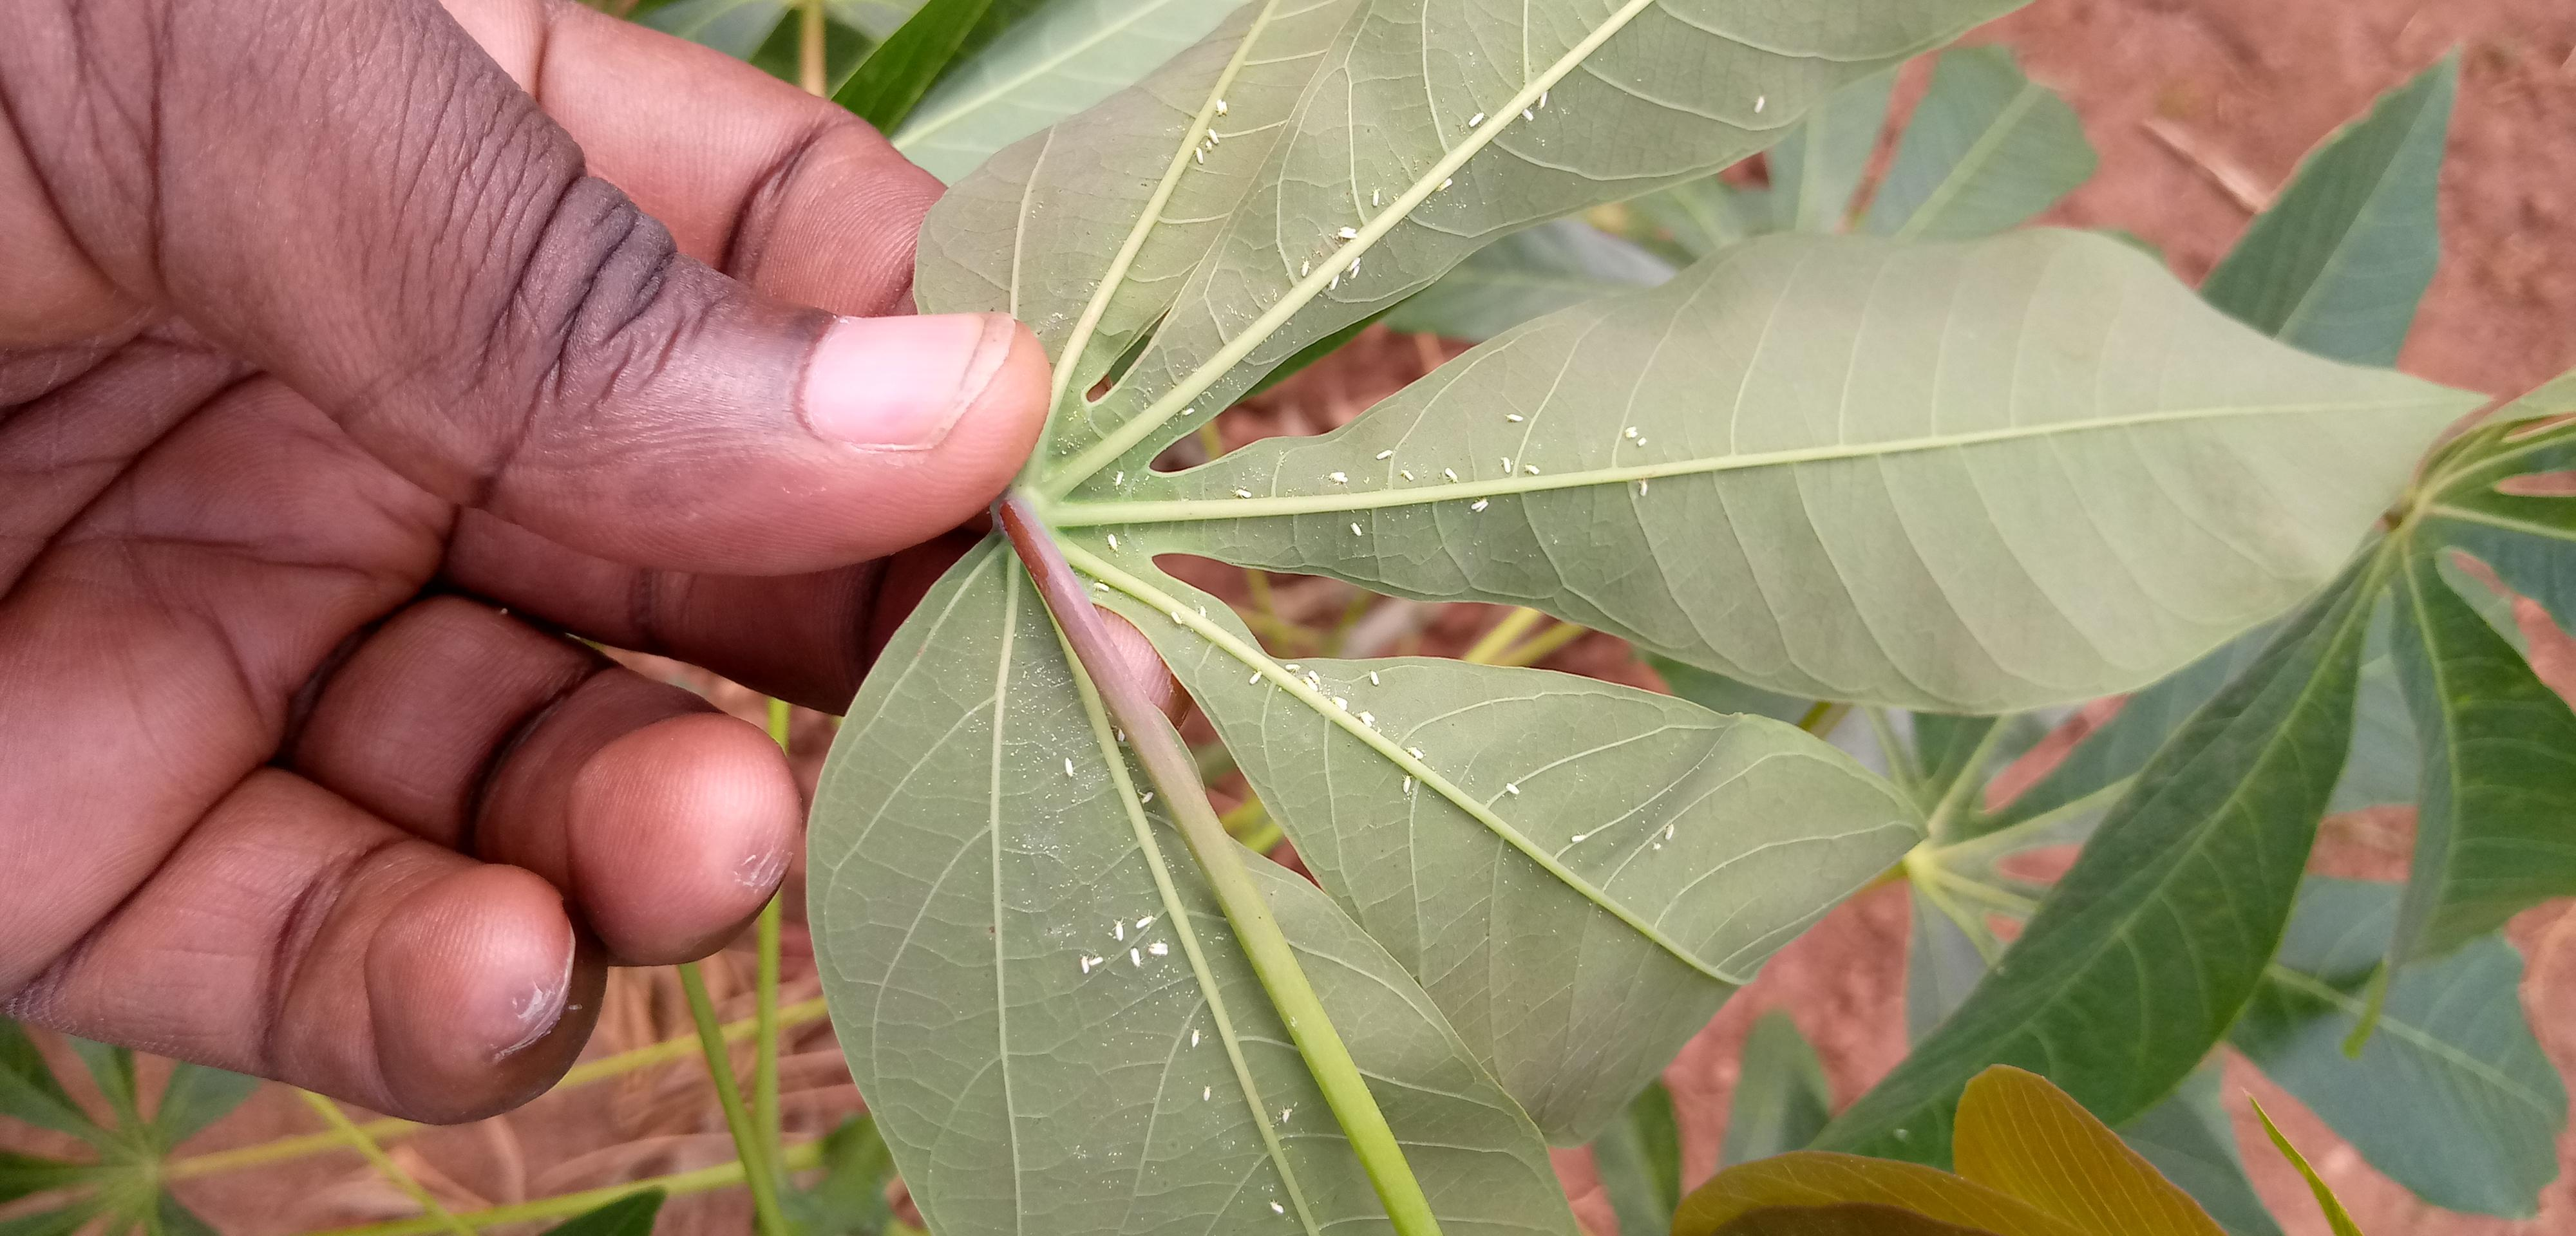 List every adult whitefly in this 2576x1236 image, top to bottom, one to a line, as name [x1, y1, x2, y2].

whitefly [1537, 89, 1549, 111]
whitefly [1751, 91, 1769, 115]
whitefly [1215, 97, 1223, 116]
whitefly [1222, 99, 1230, 115]
whitefly [1520, 108, 1535, 123]
whitefly [1466, 110, 1486, 128]
whitefly [1206, 126, 1220, 145]
whitefly [1204, 140, 1216, 154]
whitefly [1193, 145, 1206, 165]
whitefly [1435, 176, 1454, 194]
whitefly [1370, 187, 1382, 211]
whitefly [1338, 225, 1358, 233]
whitefly [1336, 231, 1358, 239]
whitefly [1345, 256, 1362, 273]
whitefly [1299, 258, 1312, 279]
whitefly [1350, 263, 1361, 281]
whitefly [1327, 273, 1341, 292]
whitefly [1179, 406, 1197, 418]
whitefly [1504, 411, 1526, 424]
whitefly [1624, 425, 1638, 432]
whitefly [1625, 431, 1639, 439]
whitefly [1636, 436, 1647, 449]
whitefly [1373, 447, 1395, 462]
whitefly [1501, 454, 1513, 475]
whitefly [1523, 462, 1542, 476]
whitefly [1442, 466, 1461, 482]
whitefly [1401, 467, 1418, 482]
whitefly [1113, 468, 1126, 487]
whitefly [1327, 471, 1347, 480]
whitefly [1332, 475, 1350, 485]
whitefly [1638, 478, 1649, 499]
whitefly [1232, 486, 1255, 500]
whitefly [1470, 498, 1487, 510]
whitefly [1474, 501, 1490, 514]
whitefly [1349, 521, 1365, 538]
whitefly [1106, 532, 1121, 554]
whitefly [1092, 580, 1112, 595]
whitefly [1198, 602, 1211, 619]
whitefly [1170, 610, 1186, 628]
whitefly [1283, 662, 1303, 673]
whitefly [1368, 668, 1383, 688]
whitefly [1248, 668, 1264, 688]
whitefly [1306, 669, 1325, 685]
whitefly [1301, 674, 1320, 693]
whitefly [1332, 696, 1349, 706]
whitefly [1332, 698, 1349, 711]
whitefly [1361, 709, 1379, 723]
whitefly [1359, 711, 1374, 729]
whitefly [1116, 727, 1126, 744]
whitefly [1406, 743, 1427, 761]
whitefly [1063, 753, 1079, 780]
whitefly [1401, 773, 1414, 796]
whitefly [1502, 780, 1522, 799]
whitefly [1139, 790, 1155, 808]
whitefly [1662, 820, 1678, 841]
whitefly [1568, 831, 1590, 846]
whitefly [1133, 912, 1156, 930]
whitefly [1112, 917, 1126, 943]
whitefly [1150, 941, 1170, 948]
whitefly [1128, 944, 1145, 969]
whitefly [1147, 948, 1170, 957]
whitefly [1079, 953, 1090, 975]
whitefly [1088, 955, 1104, 967]
whitefly [1189, 1026, 1203, 1047]
whitefly [1200, 1083, 1211, 1101]
whitefly [1280, 1105, 1296, 1125]
whitefly [1268, 1198, 1288, 1215]